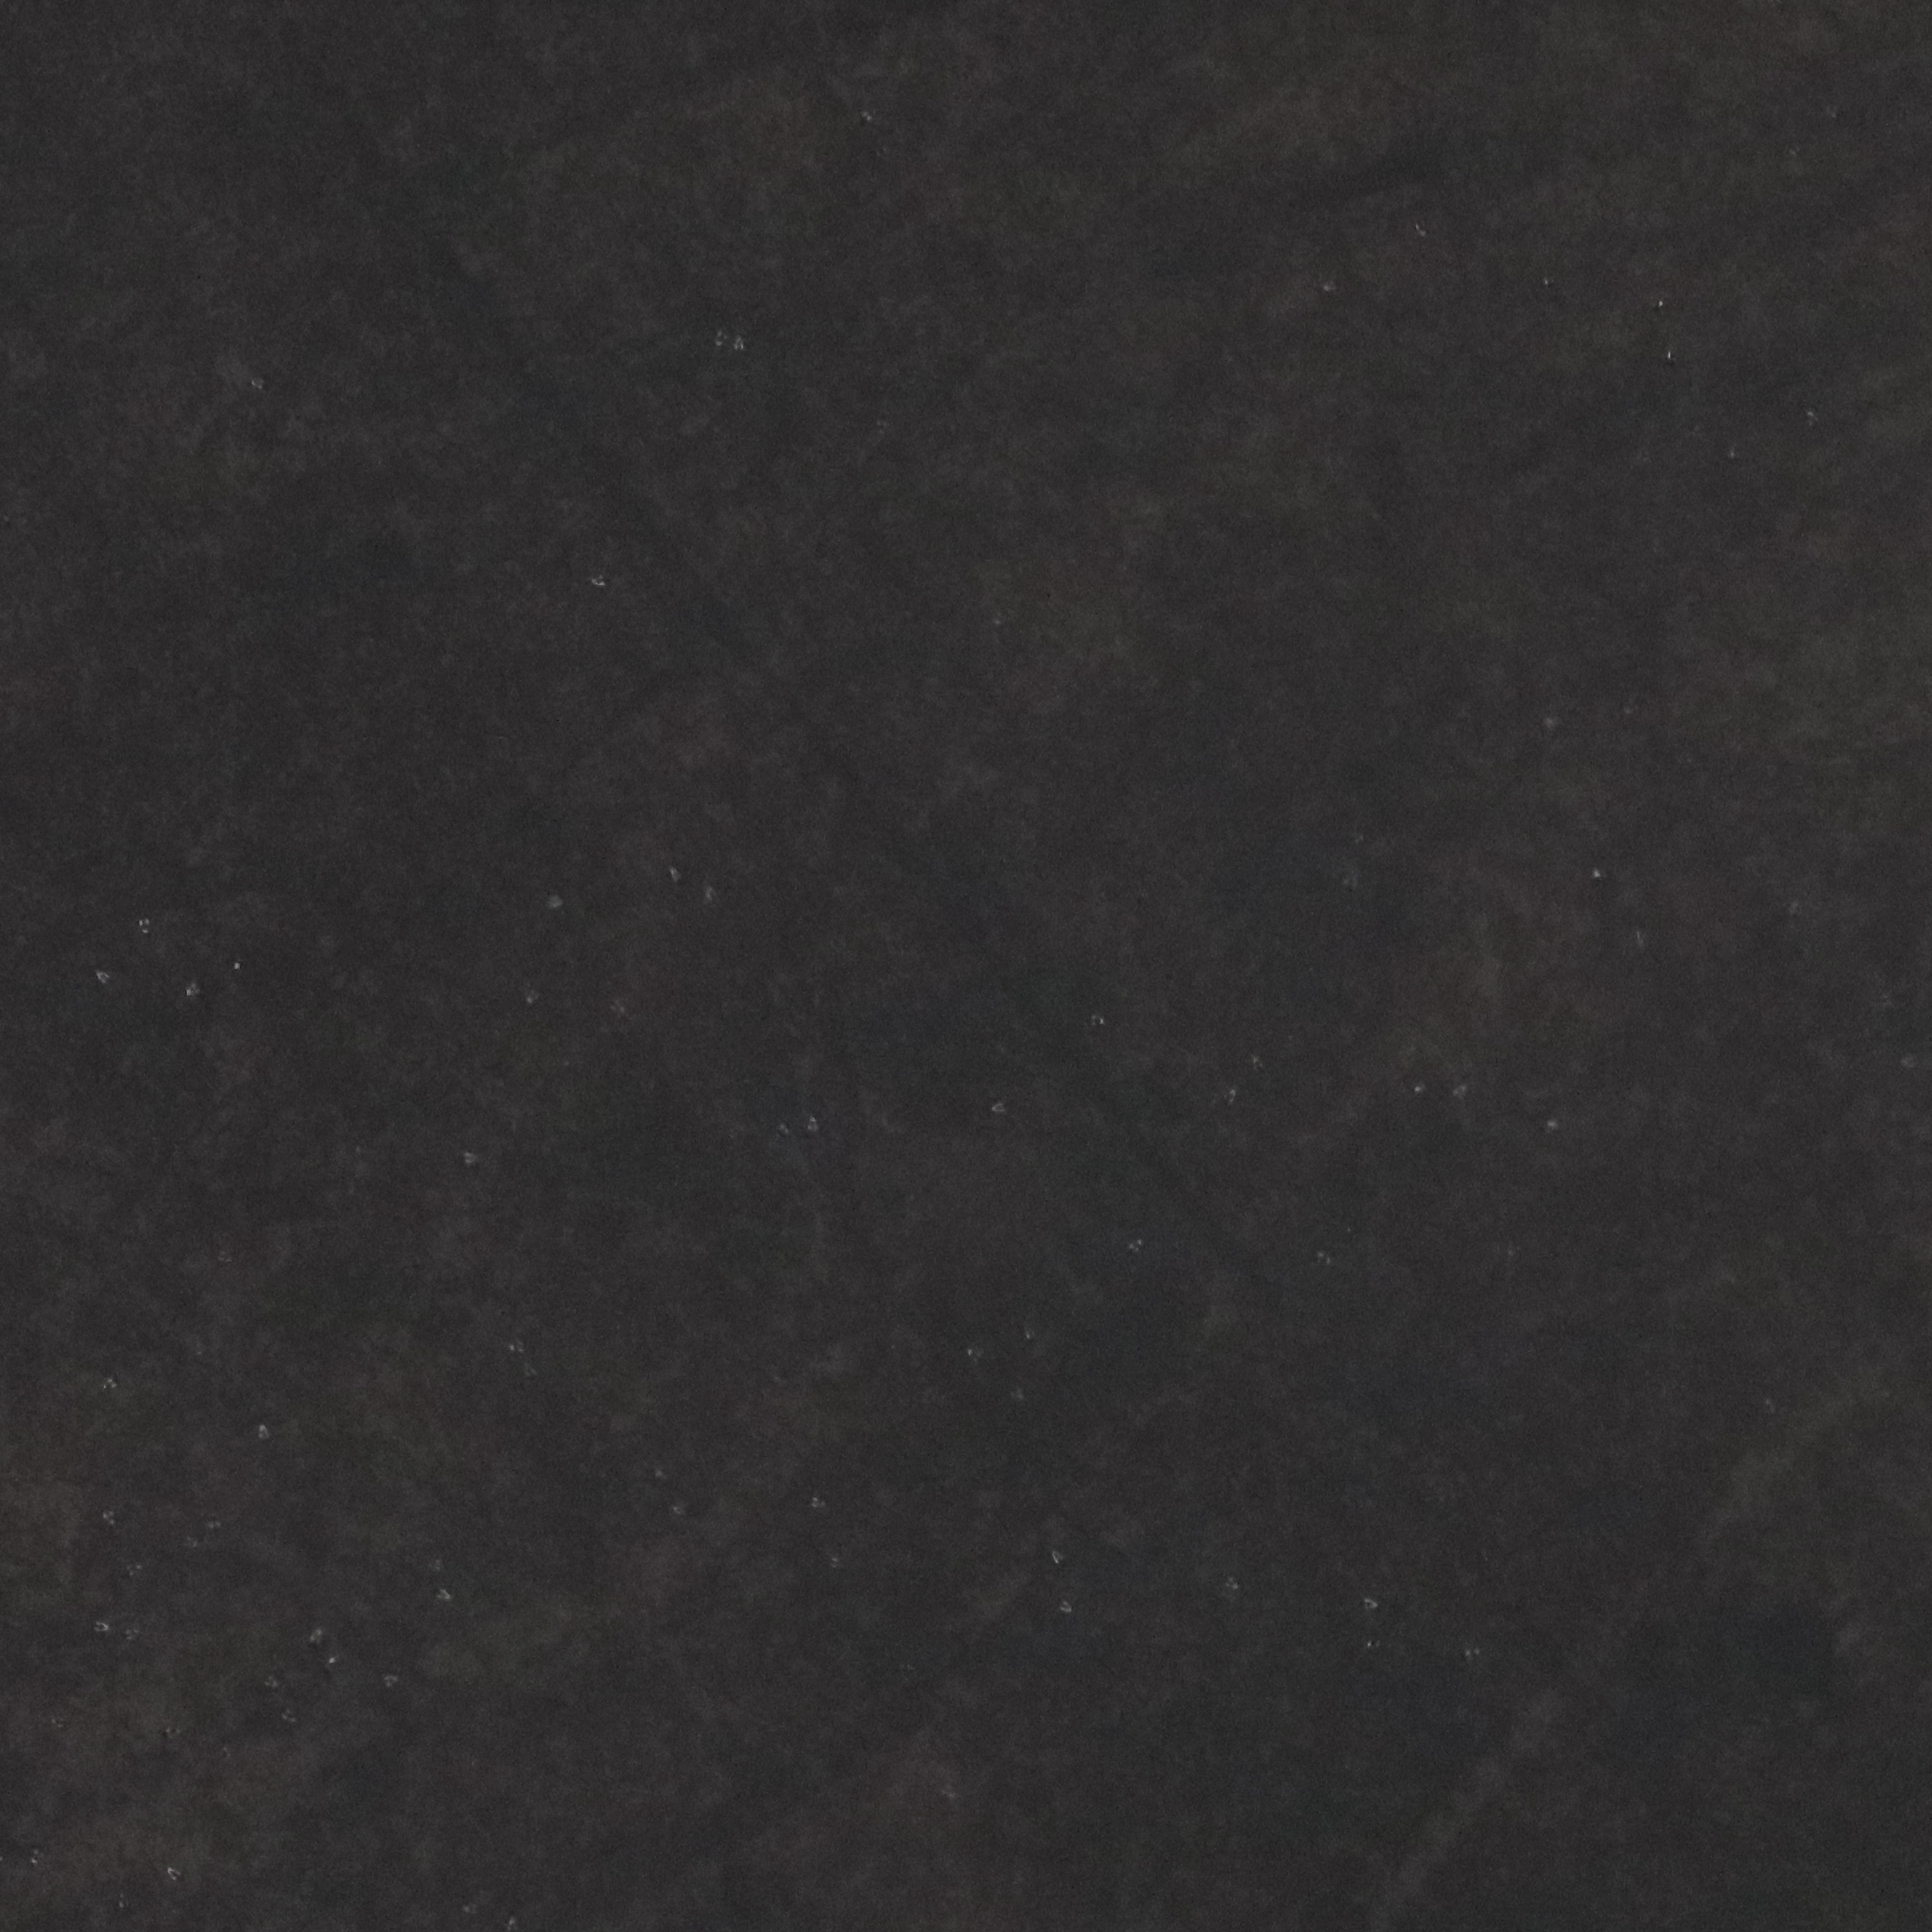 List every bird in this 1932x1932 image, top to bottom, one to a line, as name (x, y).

brant (1834, 111)
brant (869, 116)
brant (1792, 153)
brant (1422, 226)
brant (1550, 283)
brant (1329, 292)
brant (1661, 308)
brant (721, 338)
brant (739, 344)
brant (1668, 360)
brant (259, 388)
brant (1814, 412)
brant (880, 425)
brant (1735, 458)
brant (594, 584)
brant (1598, 875)
brant (668, 879)
brant (547, 901)
brant (710, 903)
brant (1803, 905)
brant (147, 924)
brant (1640, 935)
brant (239, 960)
brant (99, 982)
brant (190, 992)
brant (530, 996)
brant (618, 1009)
brant (1098, 1022)
brant (1258, 1063)
brant (1908, 1064)
brant (1416, 1080)
brant (1465, 1098)
brant (1230, 1100)
brant (995, 1111)
brant (814, 1122)
brant (1551, 1126)
brant (784, 1131)
brant (468, 1160)
brant (1136, 1248)
brant (232, 1253)
brant (1329, 1257)
brant (1024, 1342)
brant (524, 1346)
brant (206, 1355)
brant (978, 1355)
brant (535, 1371)
brant (118, 1384)
brant (1023, 1391)
brant (1772, 1403)
brant (264, 1430)
brant (663, 1473)
brant (823, 1497)
brant (684, 1509)
brant (103, 1516)
brant (206, 1530)
brant (189, 1541)
brant (1055, 1558)
brant (843, 1564)
brant (132, 1567)
brant (436, 1568)
brant (1232, 1582)
brant (446, 1595)
brant (1377, 1605)
brant (1069, 1607)
brant (109, 1629)
brant (128, 1633)
brant (318, 1639)
brant (1374, 1642)
brant (1474, 1654)
brant (330, 1659)
brant (391, 1683)
brant (266, 1684)
brant (290, 1713)
brant (50, 1718)
brant (173, 1732)
brant (228, 1761)
brant (45, 1857)
brant (179, 1864)
brant (125, 1906)
brant (470, 1910)